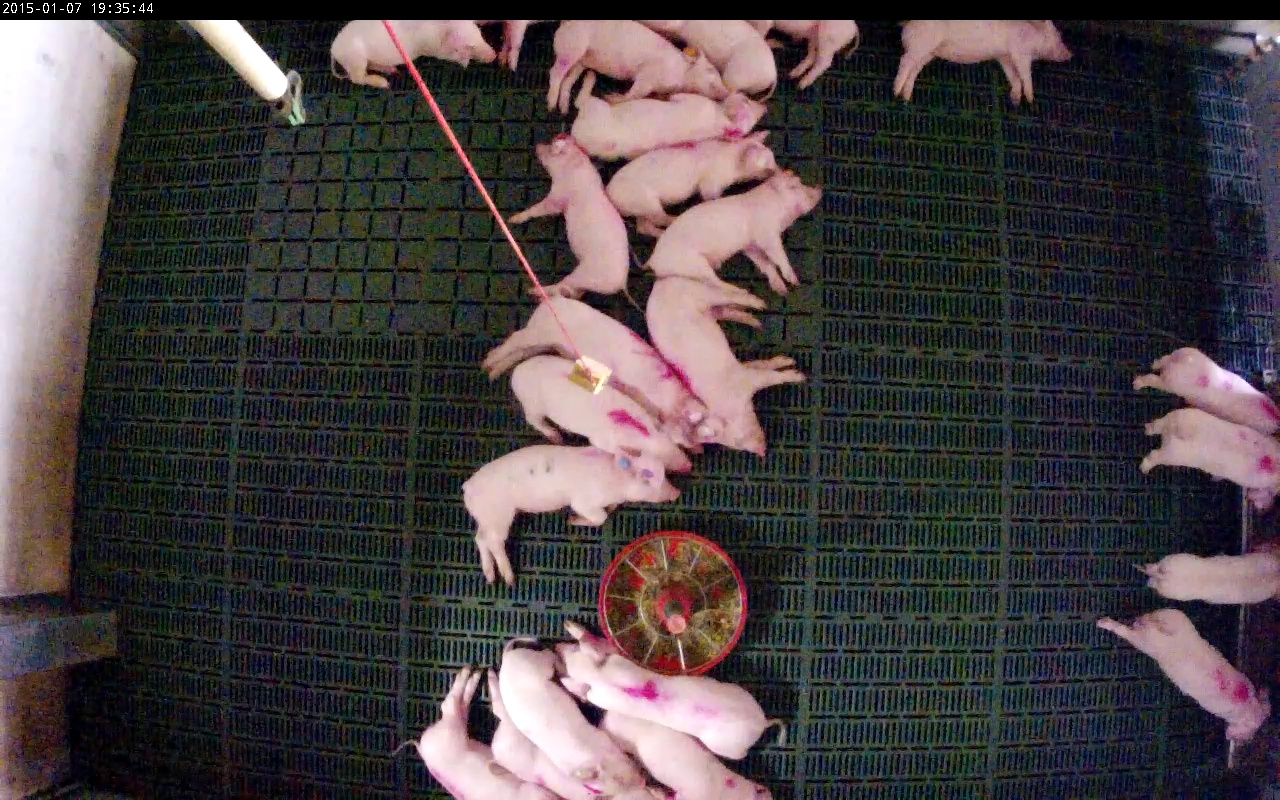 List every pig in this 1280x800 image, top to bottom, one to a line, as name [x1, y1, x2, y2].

pig [496, 19, 556, 72]
pig [891, 19, 1072, 106]
pig [329, 21, 495, 92]
pig [547, 21, 728, 118]
pig [640, 21, 778, 103]
pig [751, 22, 860, 90]
pig [567, 71, 771, 160]
pig [605, 130, 782, 237]
pig [510, 132, 648, 314]
pig [630, 165, 824, 296]
pig [645, 275, 805, 456]
pig [479, 282, 711, 453]
pig [1128, 344, 1277, 438]
pig [511, 356, 692, 490]
pig [1139, 407, 1279, 513]
pig [461, 445, 680, 586]
pig [1131, 535, 1278, 605]
pig [1096, 607, 1271, 748]
pig [554, 619, 788, 760]
pig [498, 636, 646, 799]
pig [386, 664, 560, 799]
pig [484, 671, 686, 799]
pig [601, 713, 770, 799]